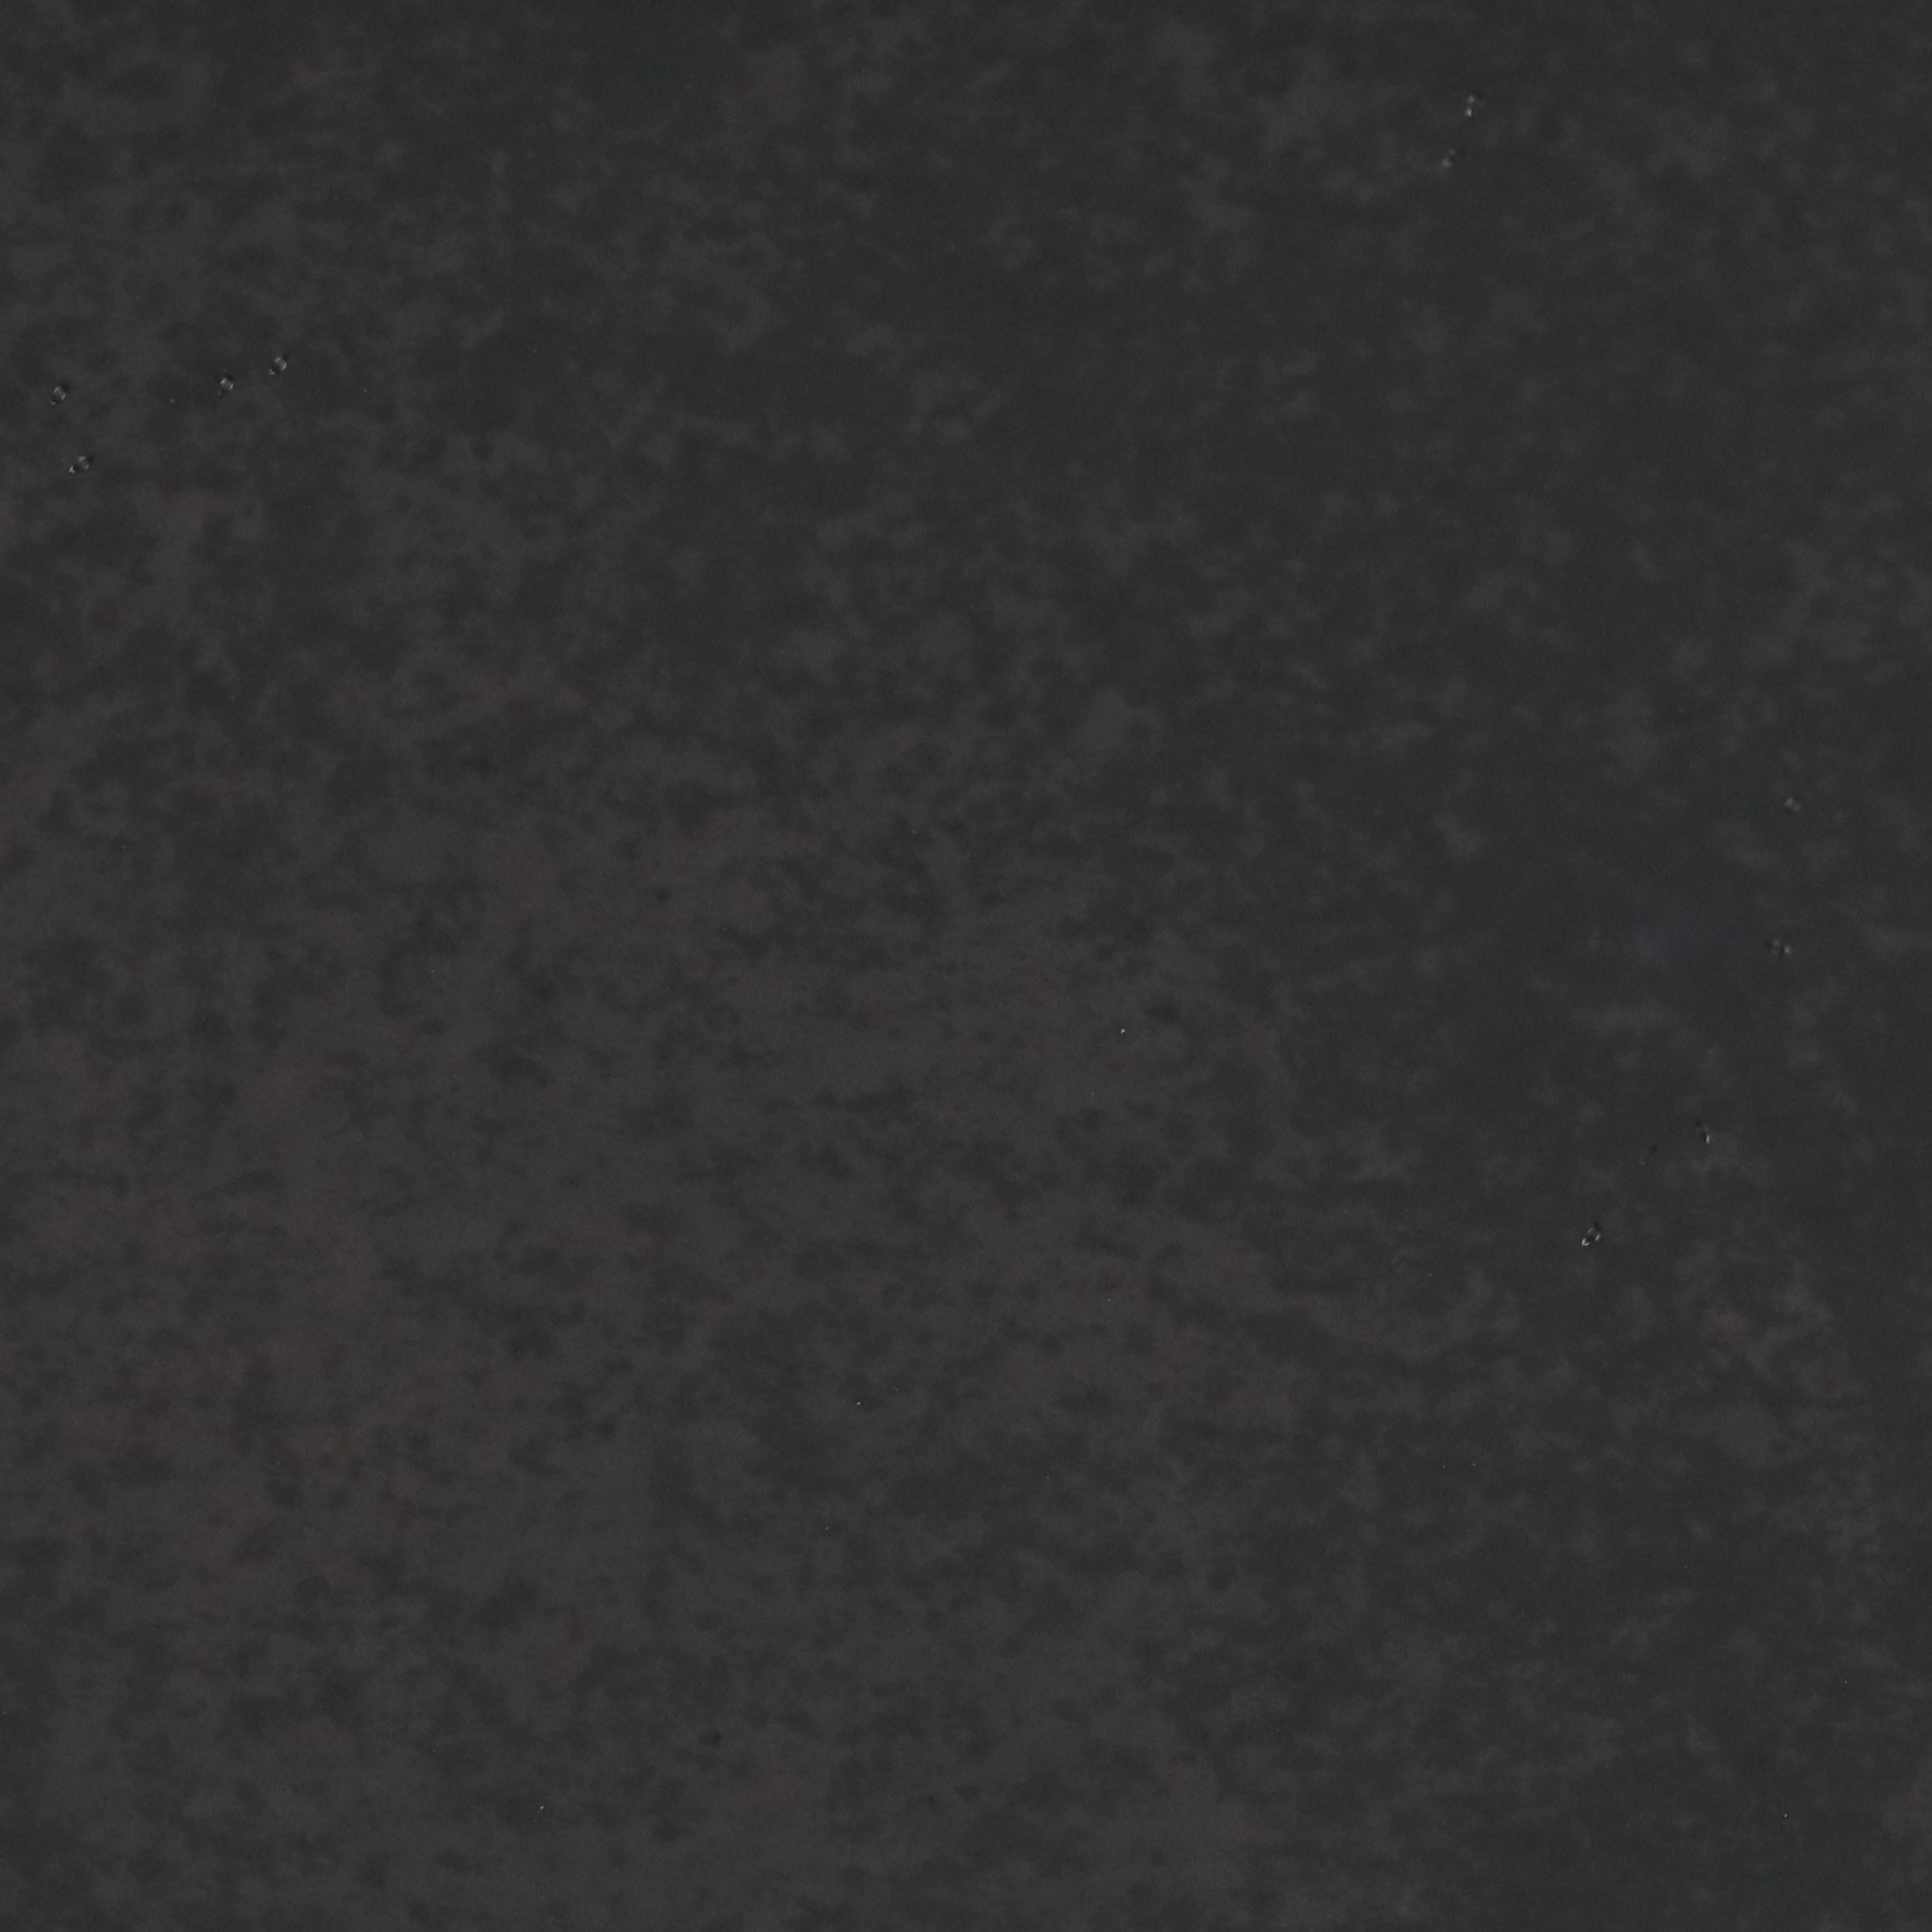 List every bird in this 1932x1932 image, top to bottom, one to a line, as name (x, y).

brant (1477, 96)
brant (1449, 159)
brant (279, 365)
brant (227, 385)
brant (59, 394)
brant (83, 463)
brant (1793, 806)
brant (1779, 949)
brant (1708, 1126)
brant (1653, 1152)
brant (1592, 1235)